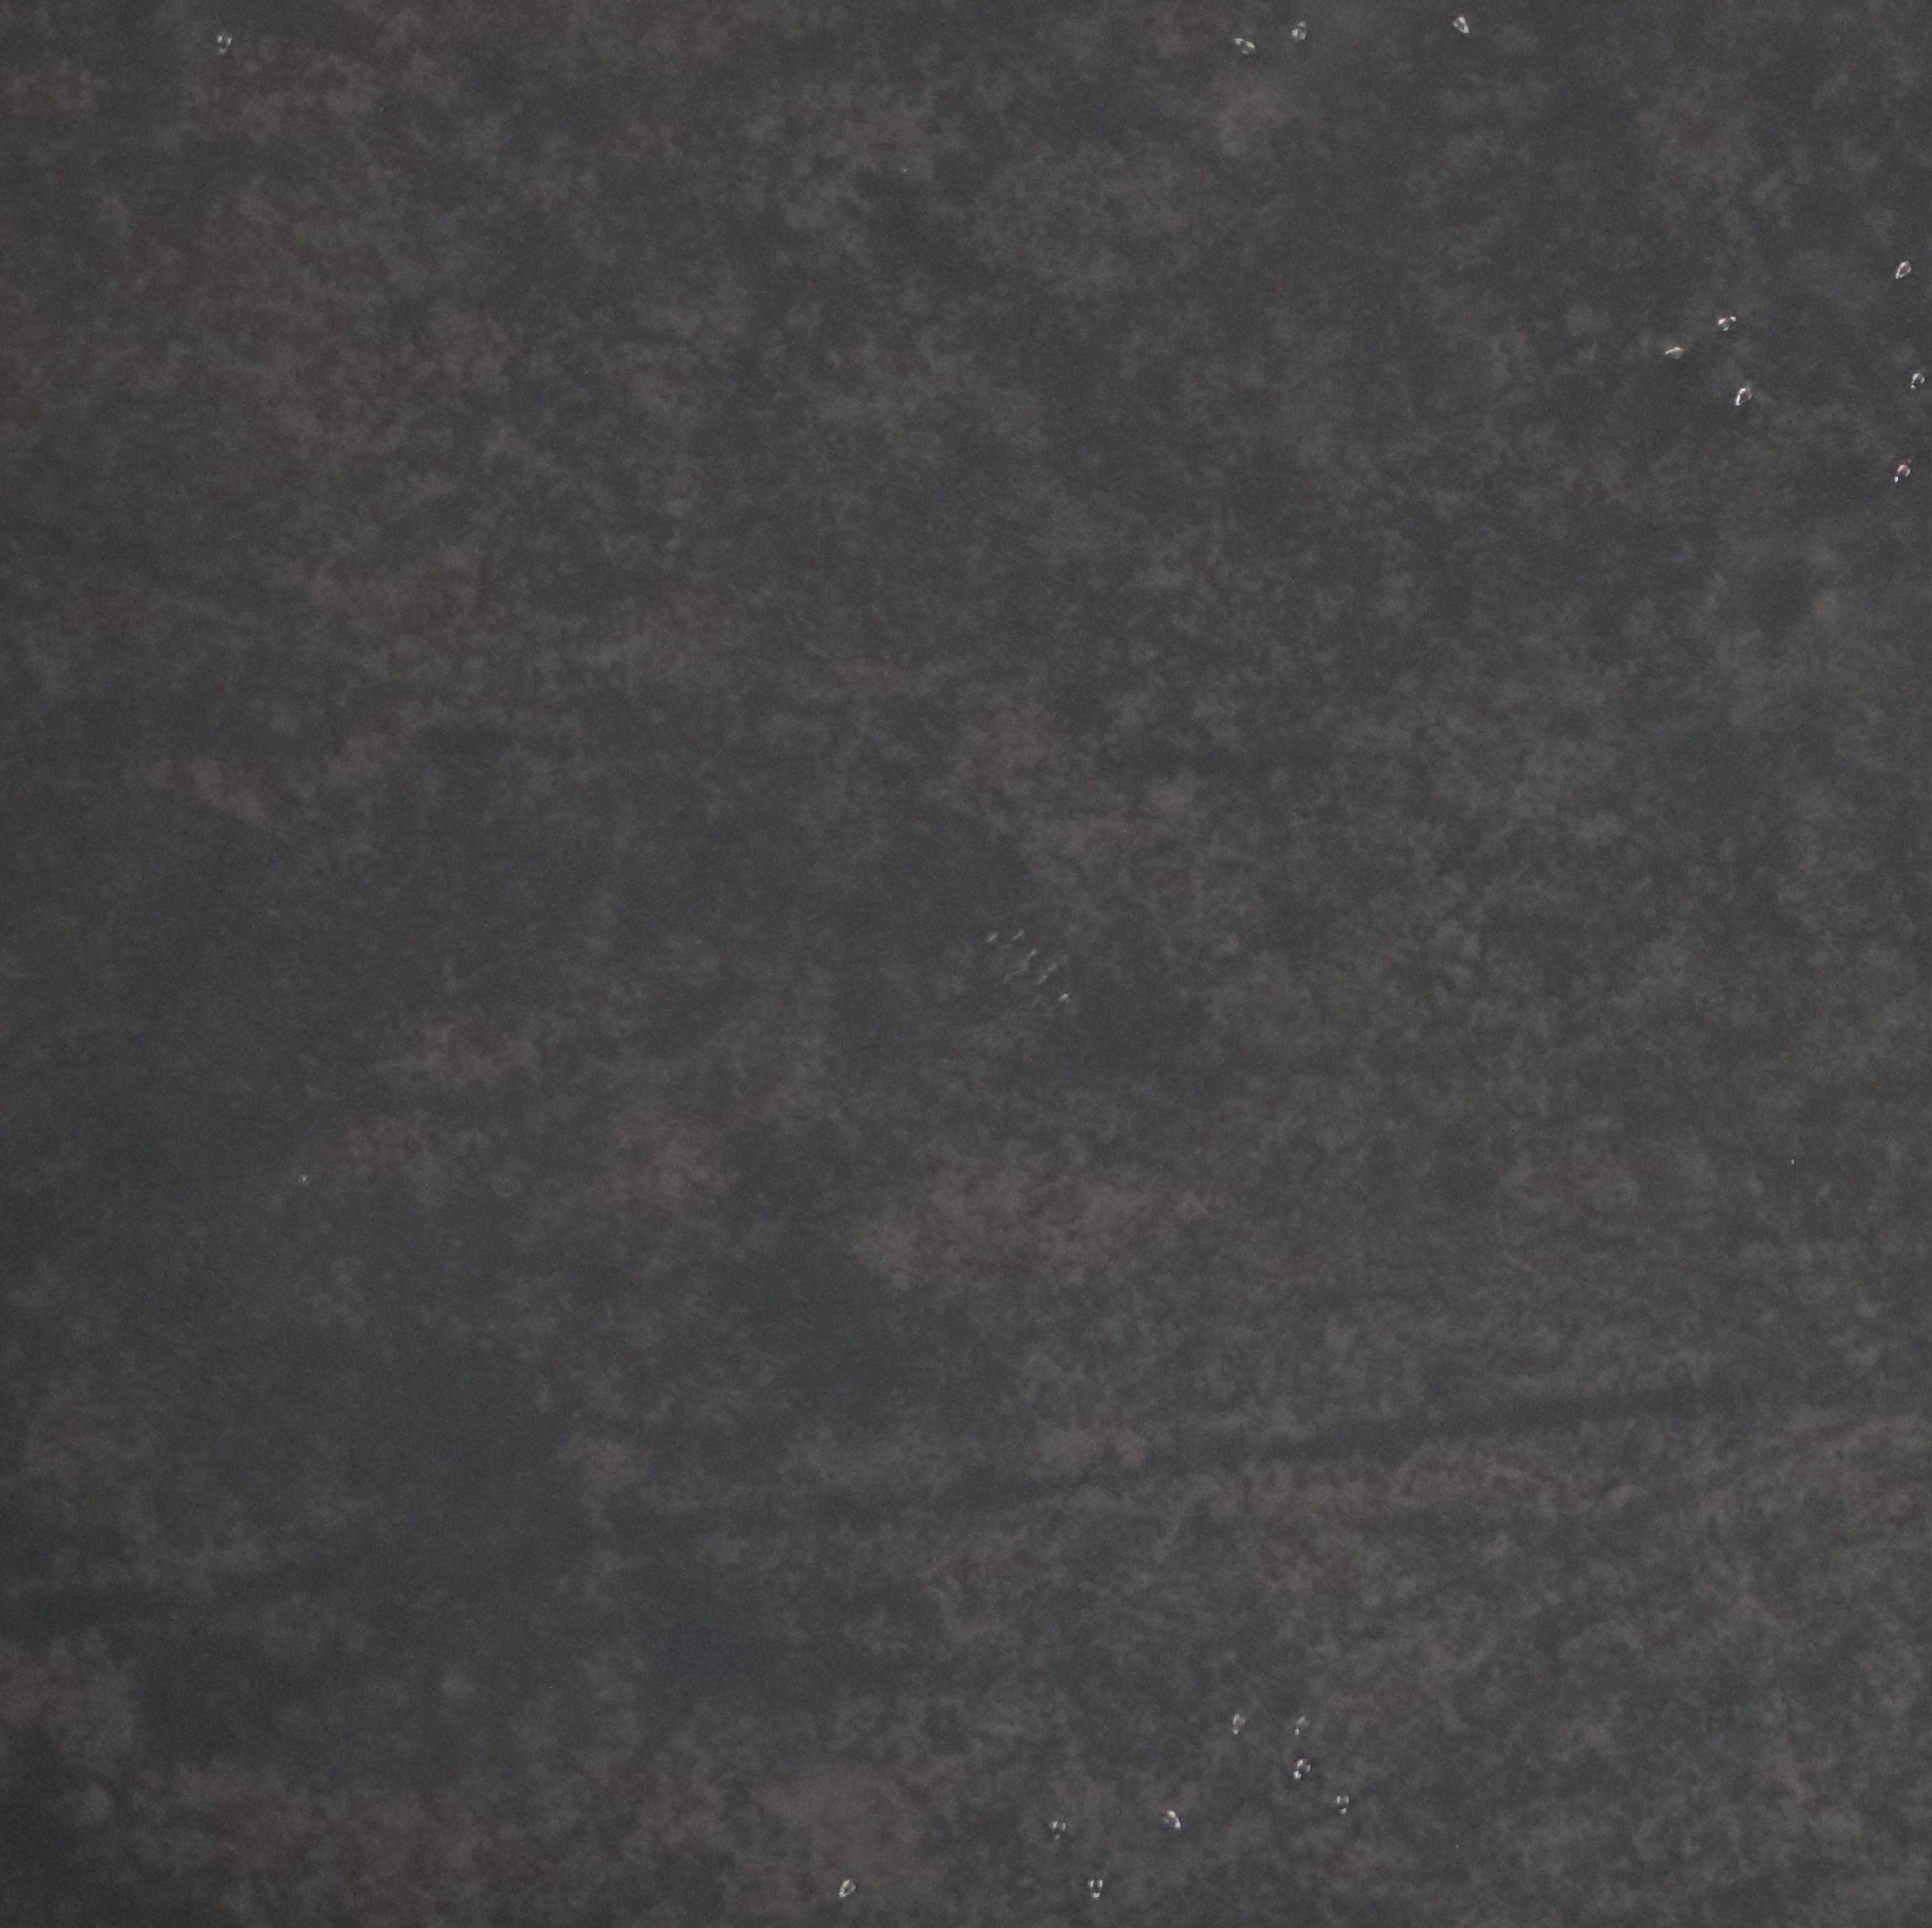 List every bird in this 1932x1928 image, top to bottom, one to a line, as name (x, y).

brant (1459, 23)
brant (1301, 35)
brant (224, 37)
brant (1241, 46)
brant (1904, 268)
brant (1730, 323)
brant (1674, 353)
brant (1917, 383)
brant (1745, 394)
brant (1905, 472)
other bird (1011, 932)
other bird (992, 933)
other bird (1035, 954)
other bird (1056, 967)
other bird (1021, 969)
other bird (1007, 976)
other bird (1040, 979)
other bird (1065, 999)
other bird (1038, 1000)
brant (1300, 1723)
brant (1236, 1725)
brant (1300, 1770)
brant (1343, 1805)
brant (1169, 1823)
brant (1054, 1831)
brant (1095, 1884)
brant (846, 1889)